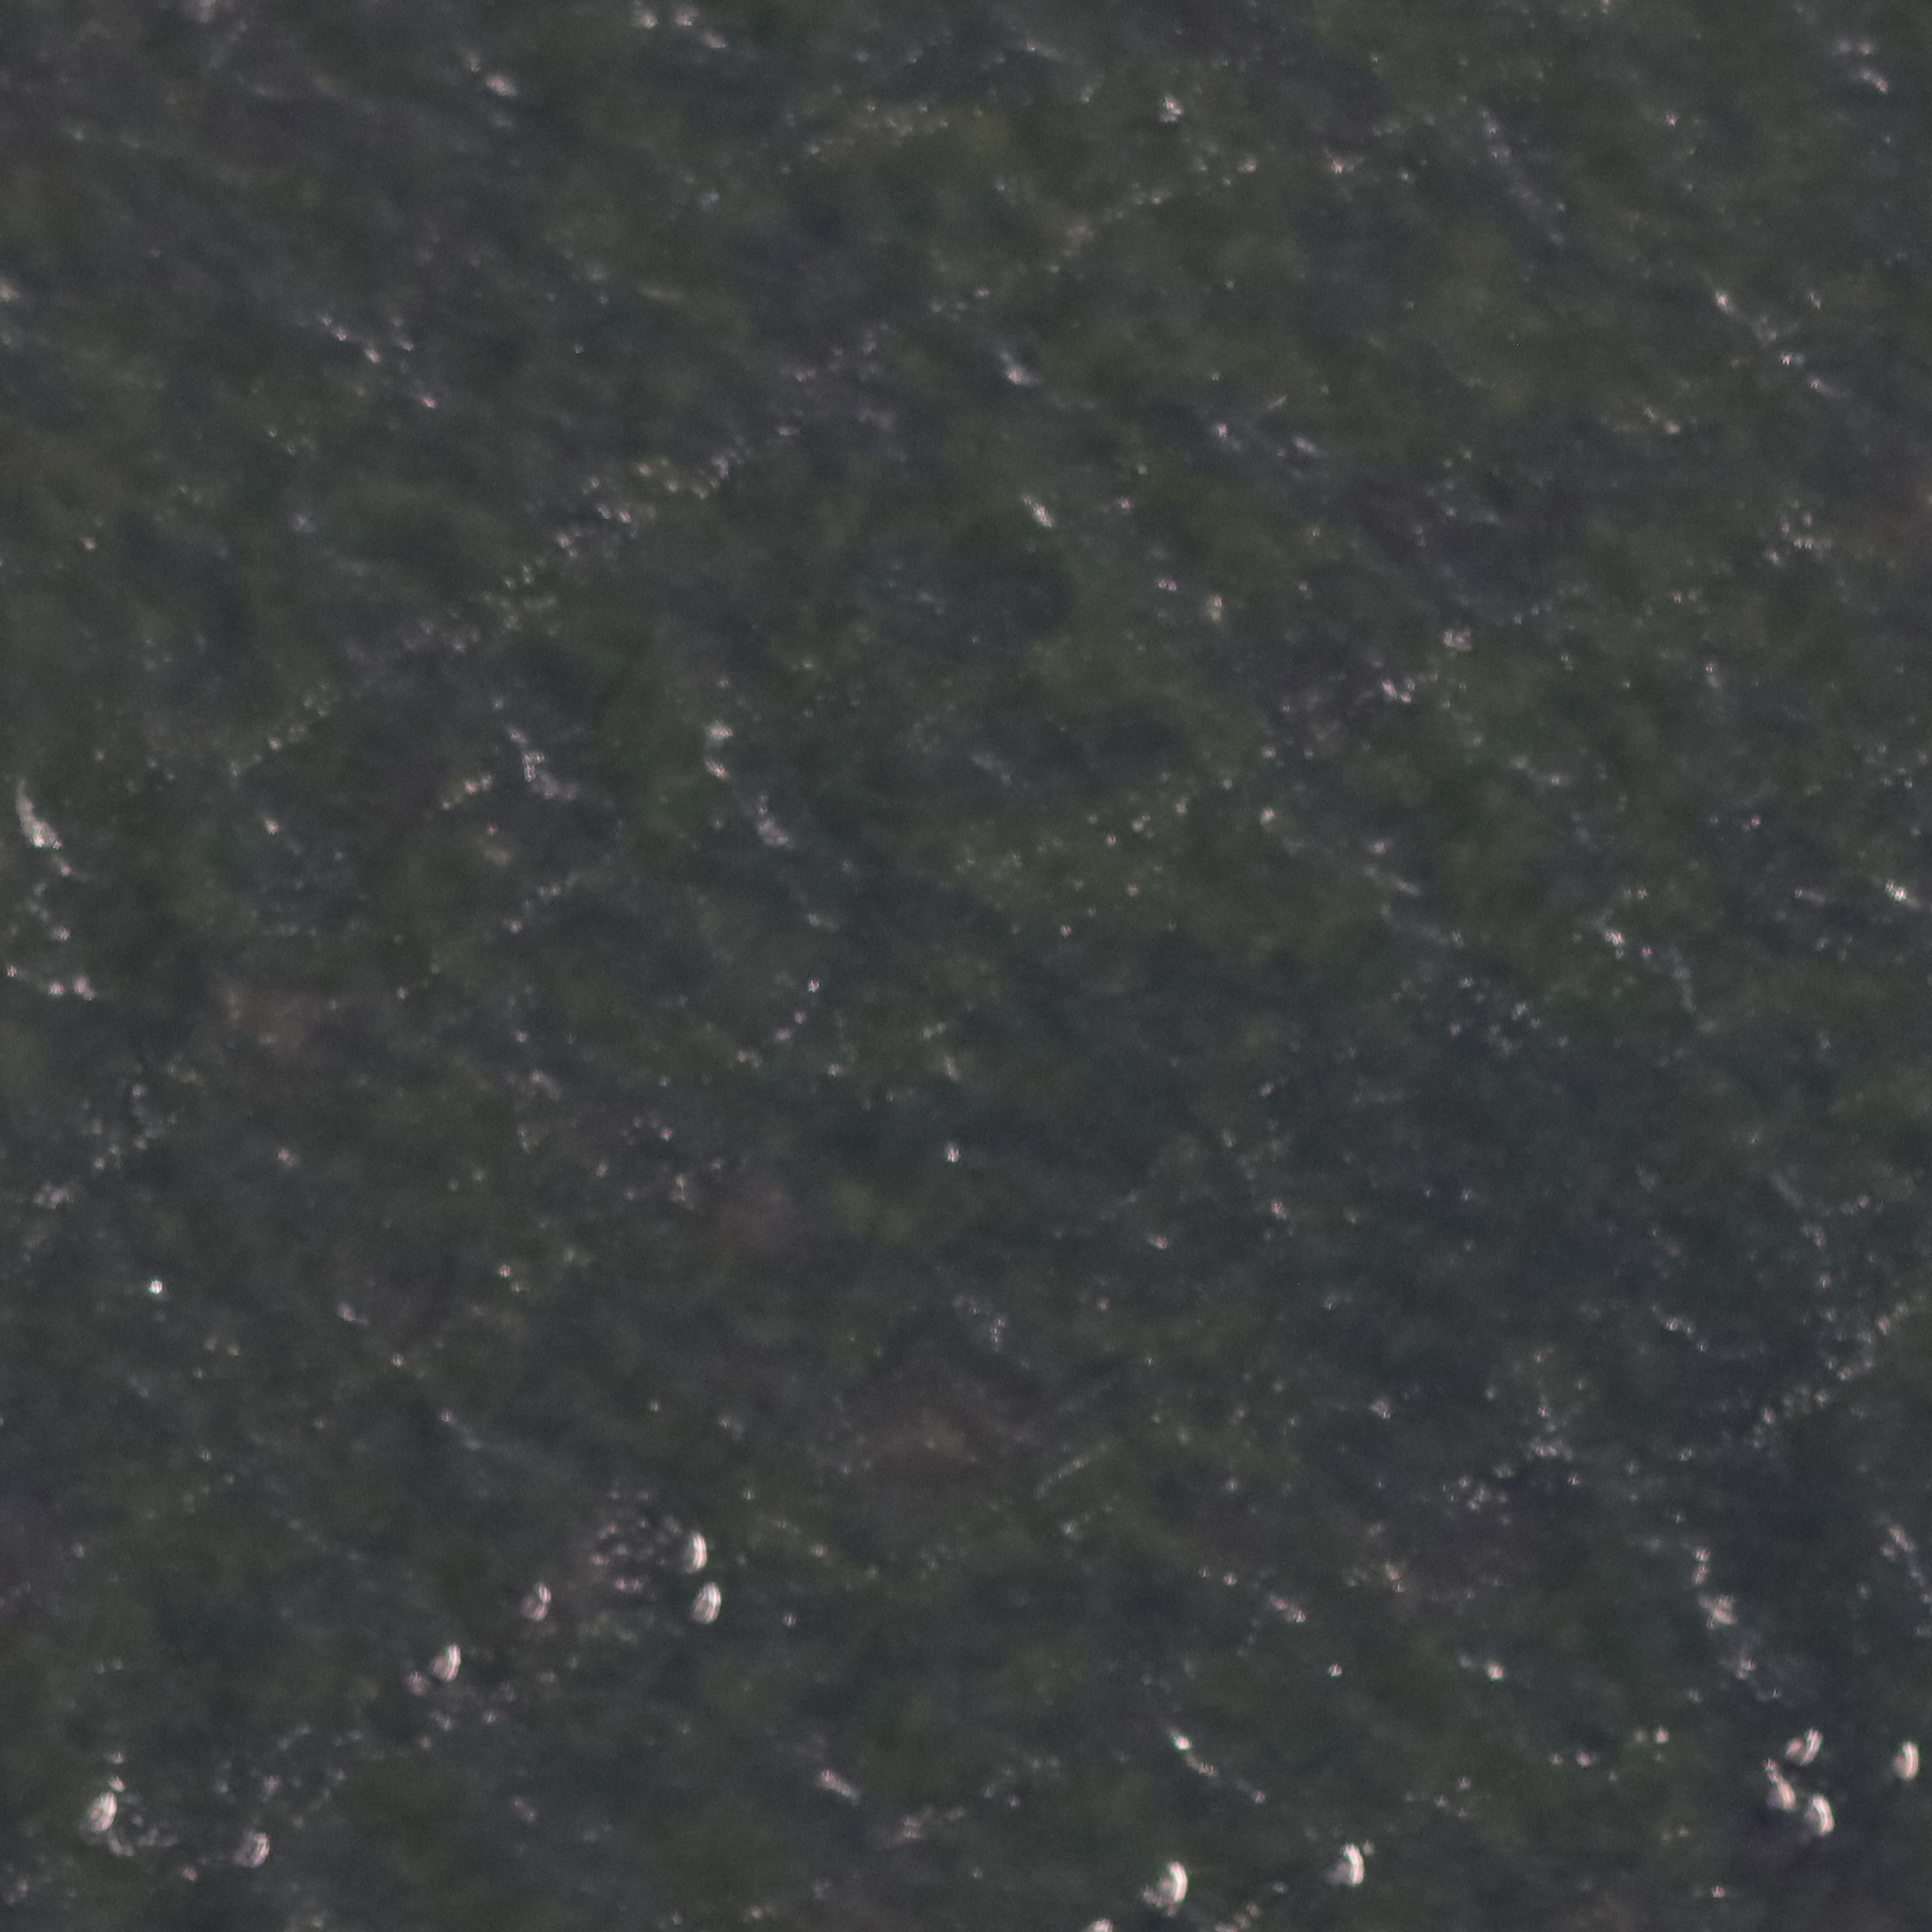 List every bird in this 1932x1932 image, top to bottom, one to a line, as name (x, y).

brant (698, 1562)
brant (708, 1608)
brant (538, 1609)
brant (442, 1663)
brant (1800, 1754)
brant (1908, 1760)
brant (1778, 1793)
brant (109, 1813)
brant (1825, 1816)
brant (253, 1852)
brant (1351, 1872)
brant (1172, 1894)